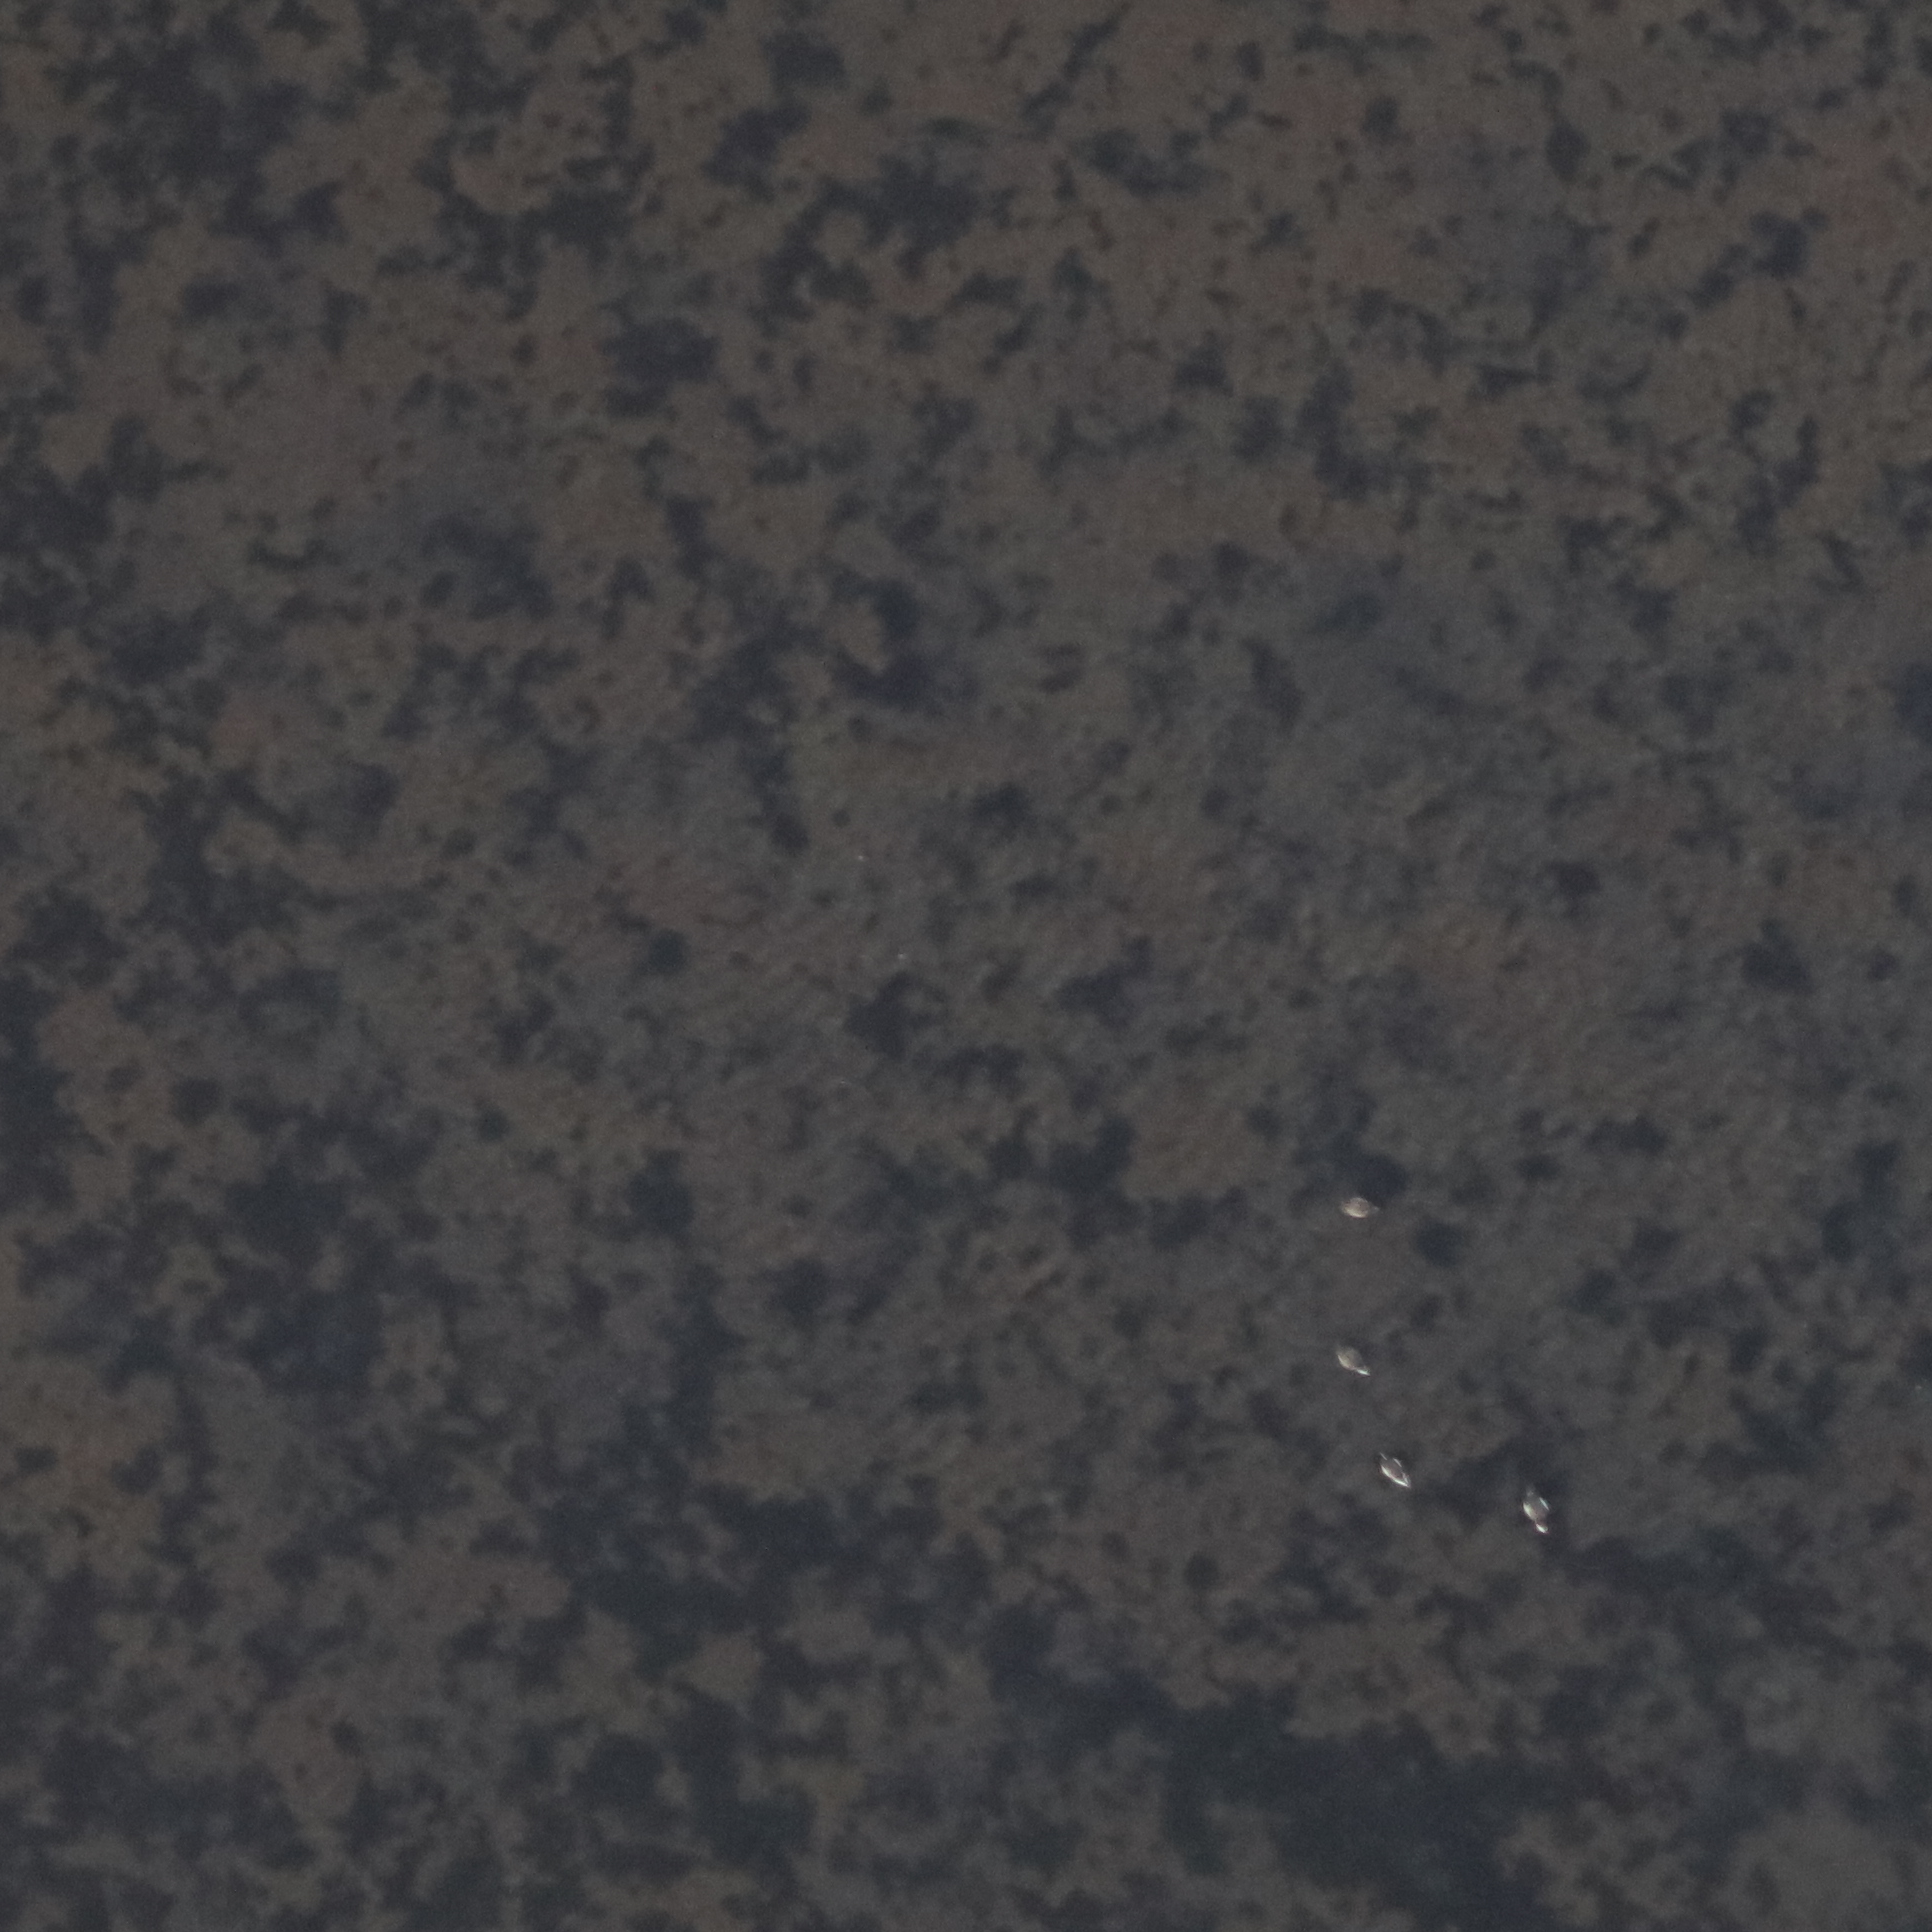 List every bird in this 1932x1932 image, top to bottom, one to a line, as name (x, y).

brant (1364, 1211)
brant (1354, 1358)
brant (1396, 1469)
brant (1538, 1510)